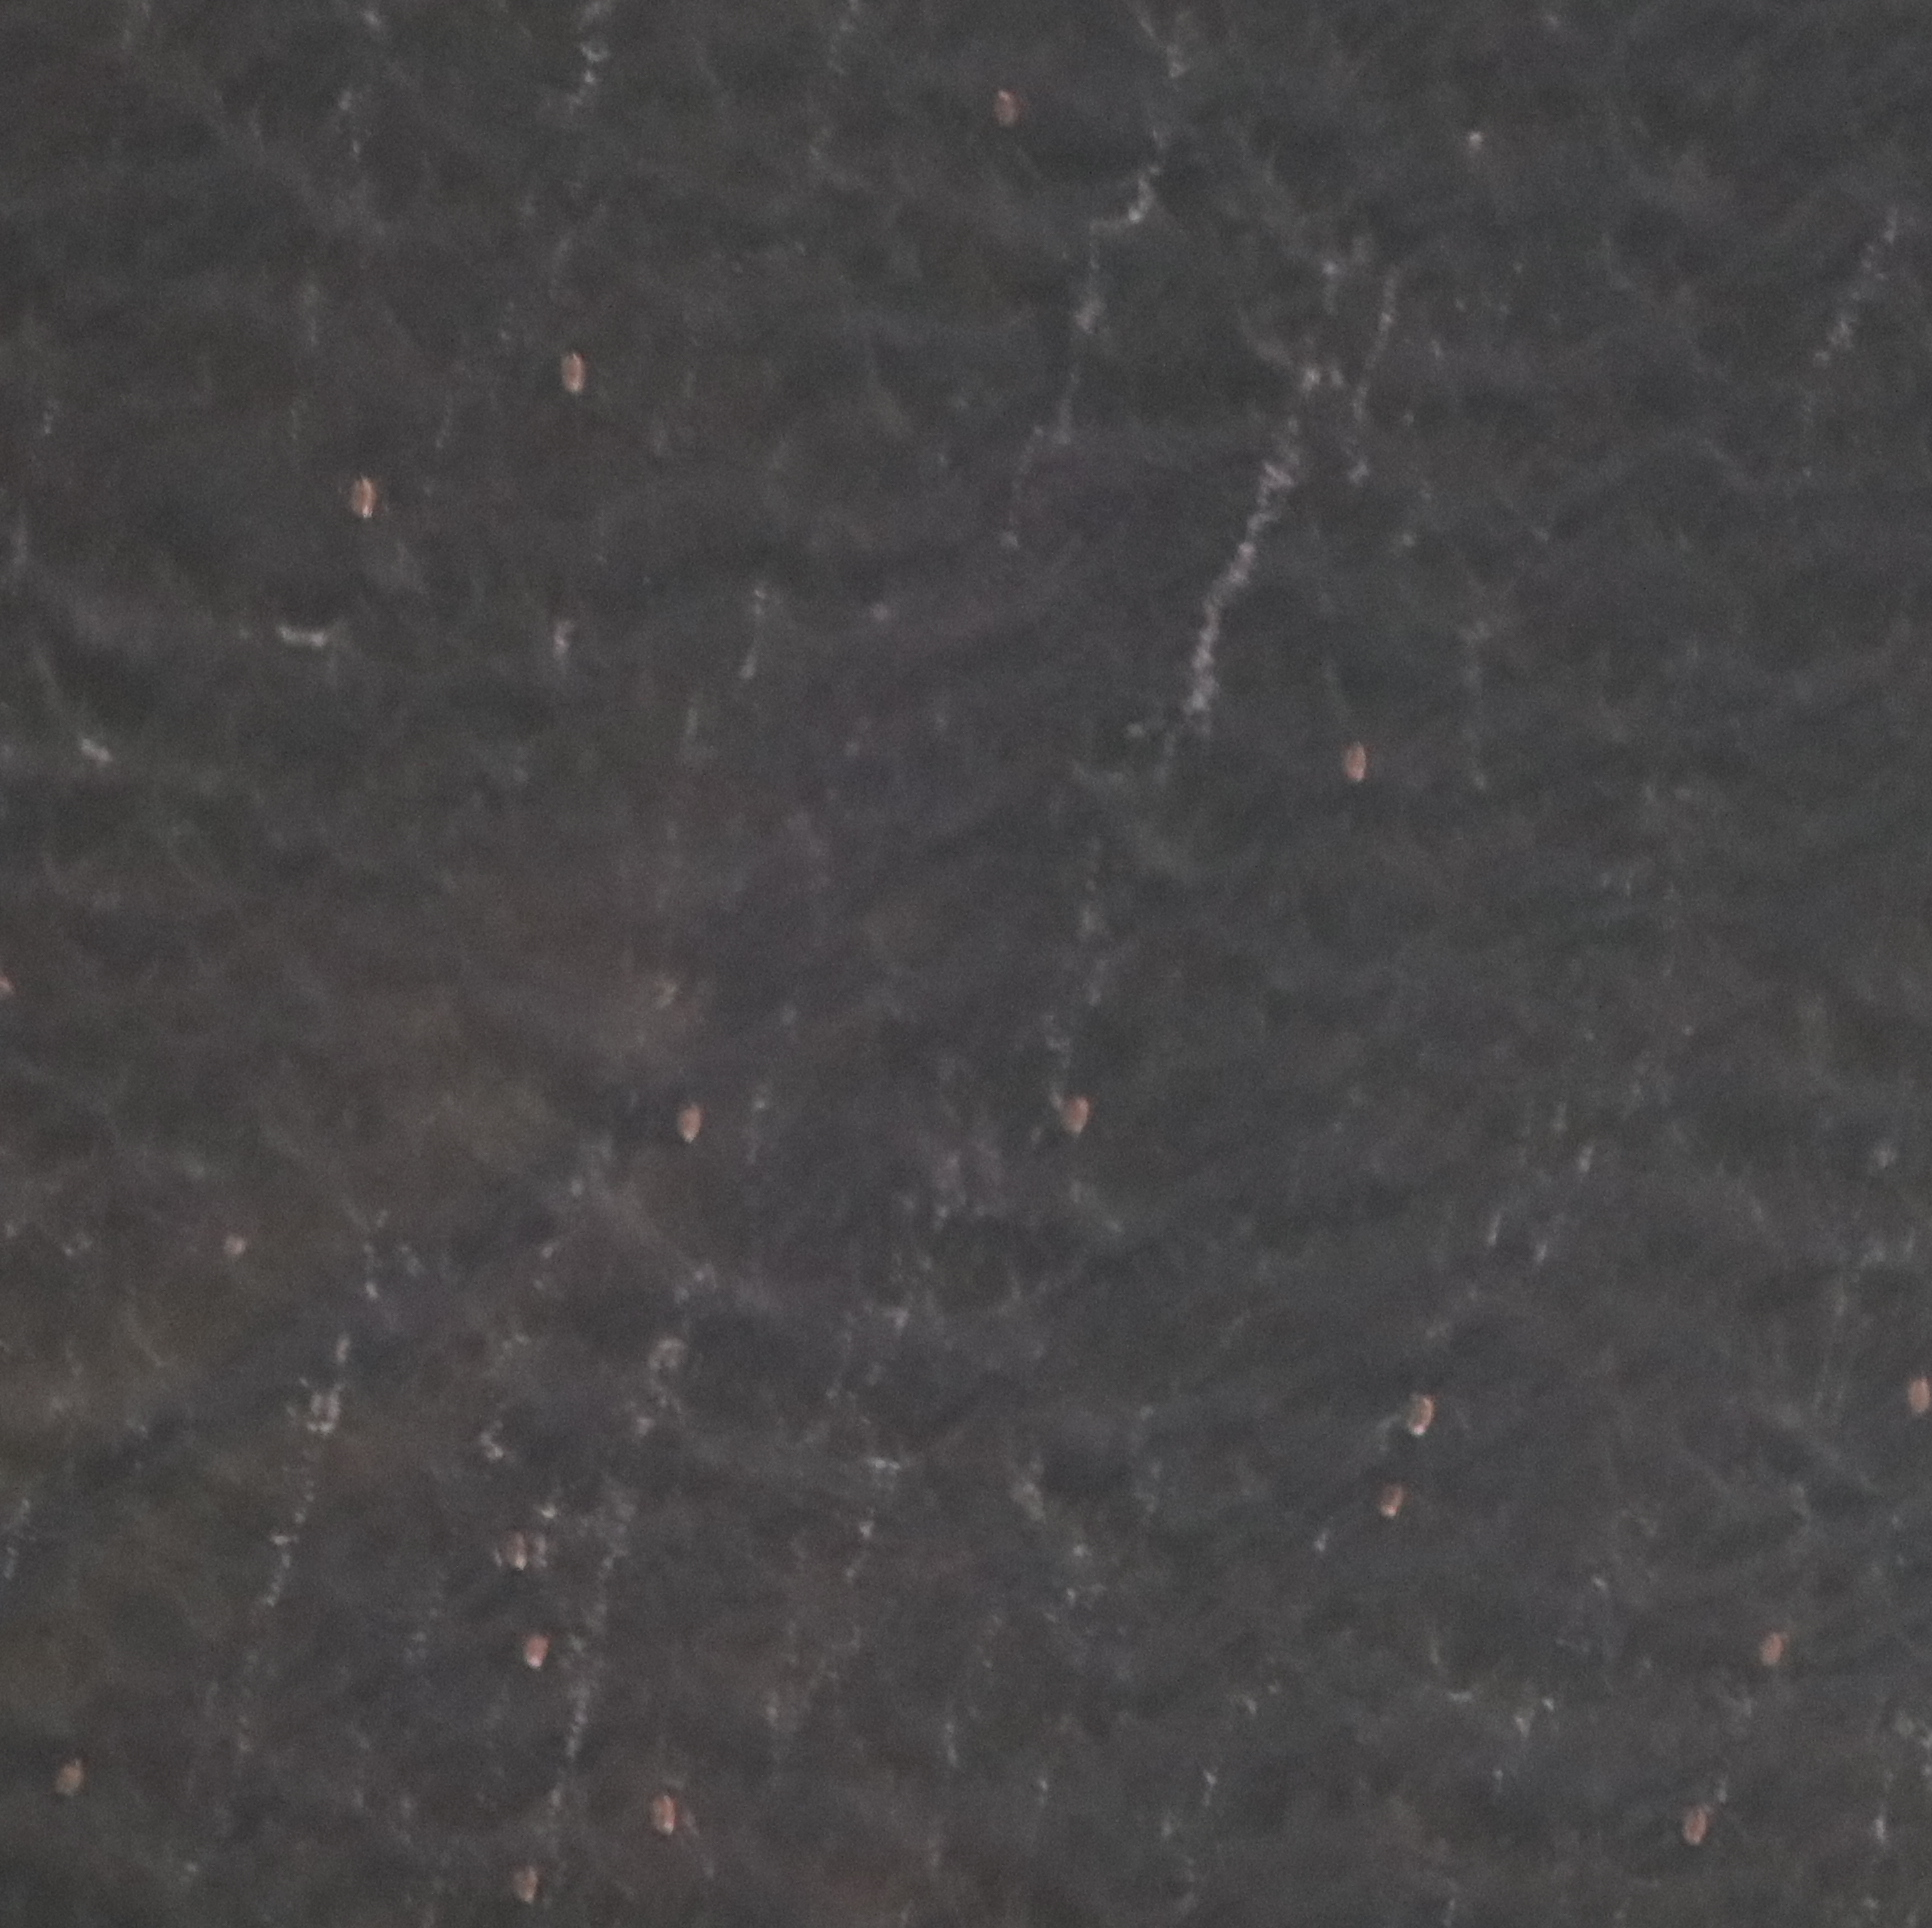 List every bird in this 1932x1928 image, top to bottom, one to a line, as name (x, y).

Canada goose (1006, 102)
Canada goose (573, 375)
Canada goose (364, 496)
Canada goose (1354, 768)
Canada goose (1074, 1114)
Canada goose (686, 1124)
Canada goose (1920, 1399)
Canada goose (1419, 1412)
Canada goose (1390, 1495)
Canada goose (517, 1551)
Canada goose (536, 1647)
Canada goose (1770, 1652)
Canada goose (72, 1779)
Canada goose (665, 1814)
Canada goose (1691, 1833)
Canada goose (531, 1888)